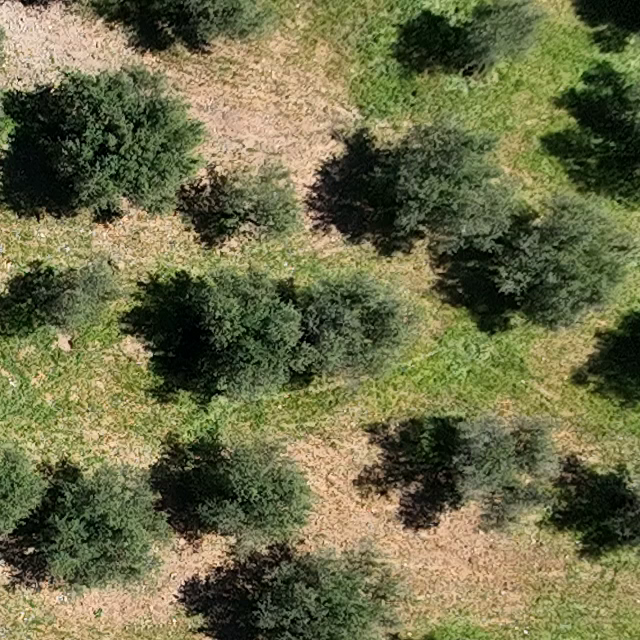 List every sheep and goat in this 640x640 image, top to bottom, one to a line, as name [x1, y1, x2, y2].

None